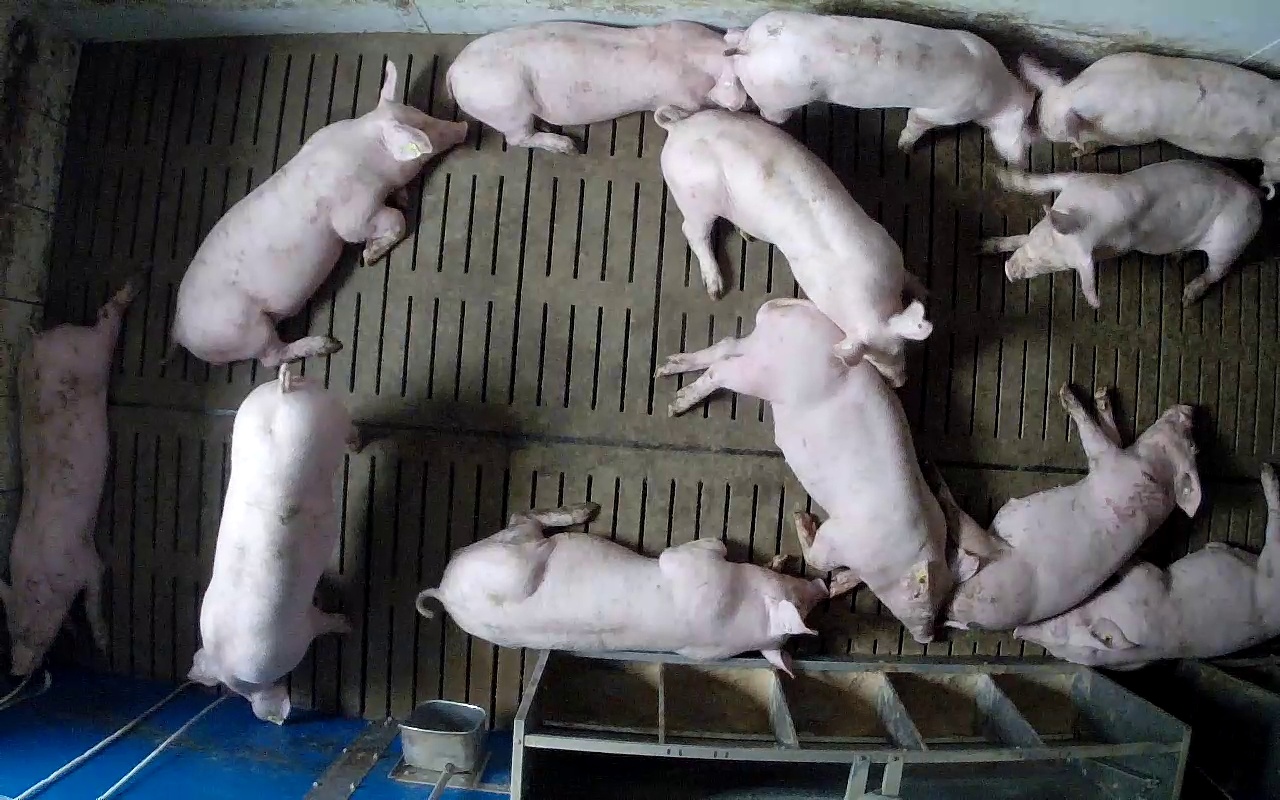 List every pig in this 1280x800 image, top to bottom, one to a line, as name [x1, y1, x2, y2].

pig [725, 8, 1039, 168]
pig [447, 19, 760, 156]
pig [1017, 51, 1279, 187]
pig [165, 56, 468, 368]
pig [654, 103, 935, 392]
pig [981, 158, 1267, 310]
pig [0, 270, 141, 682]
pig [654, 295, 980, 645]
pig [182, 361, 366, 727]
pig [931, 384, 1201, 633]
pig [1015, 462, 1279, 675]
pig [410, 503, 827, 681]